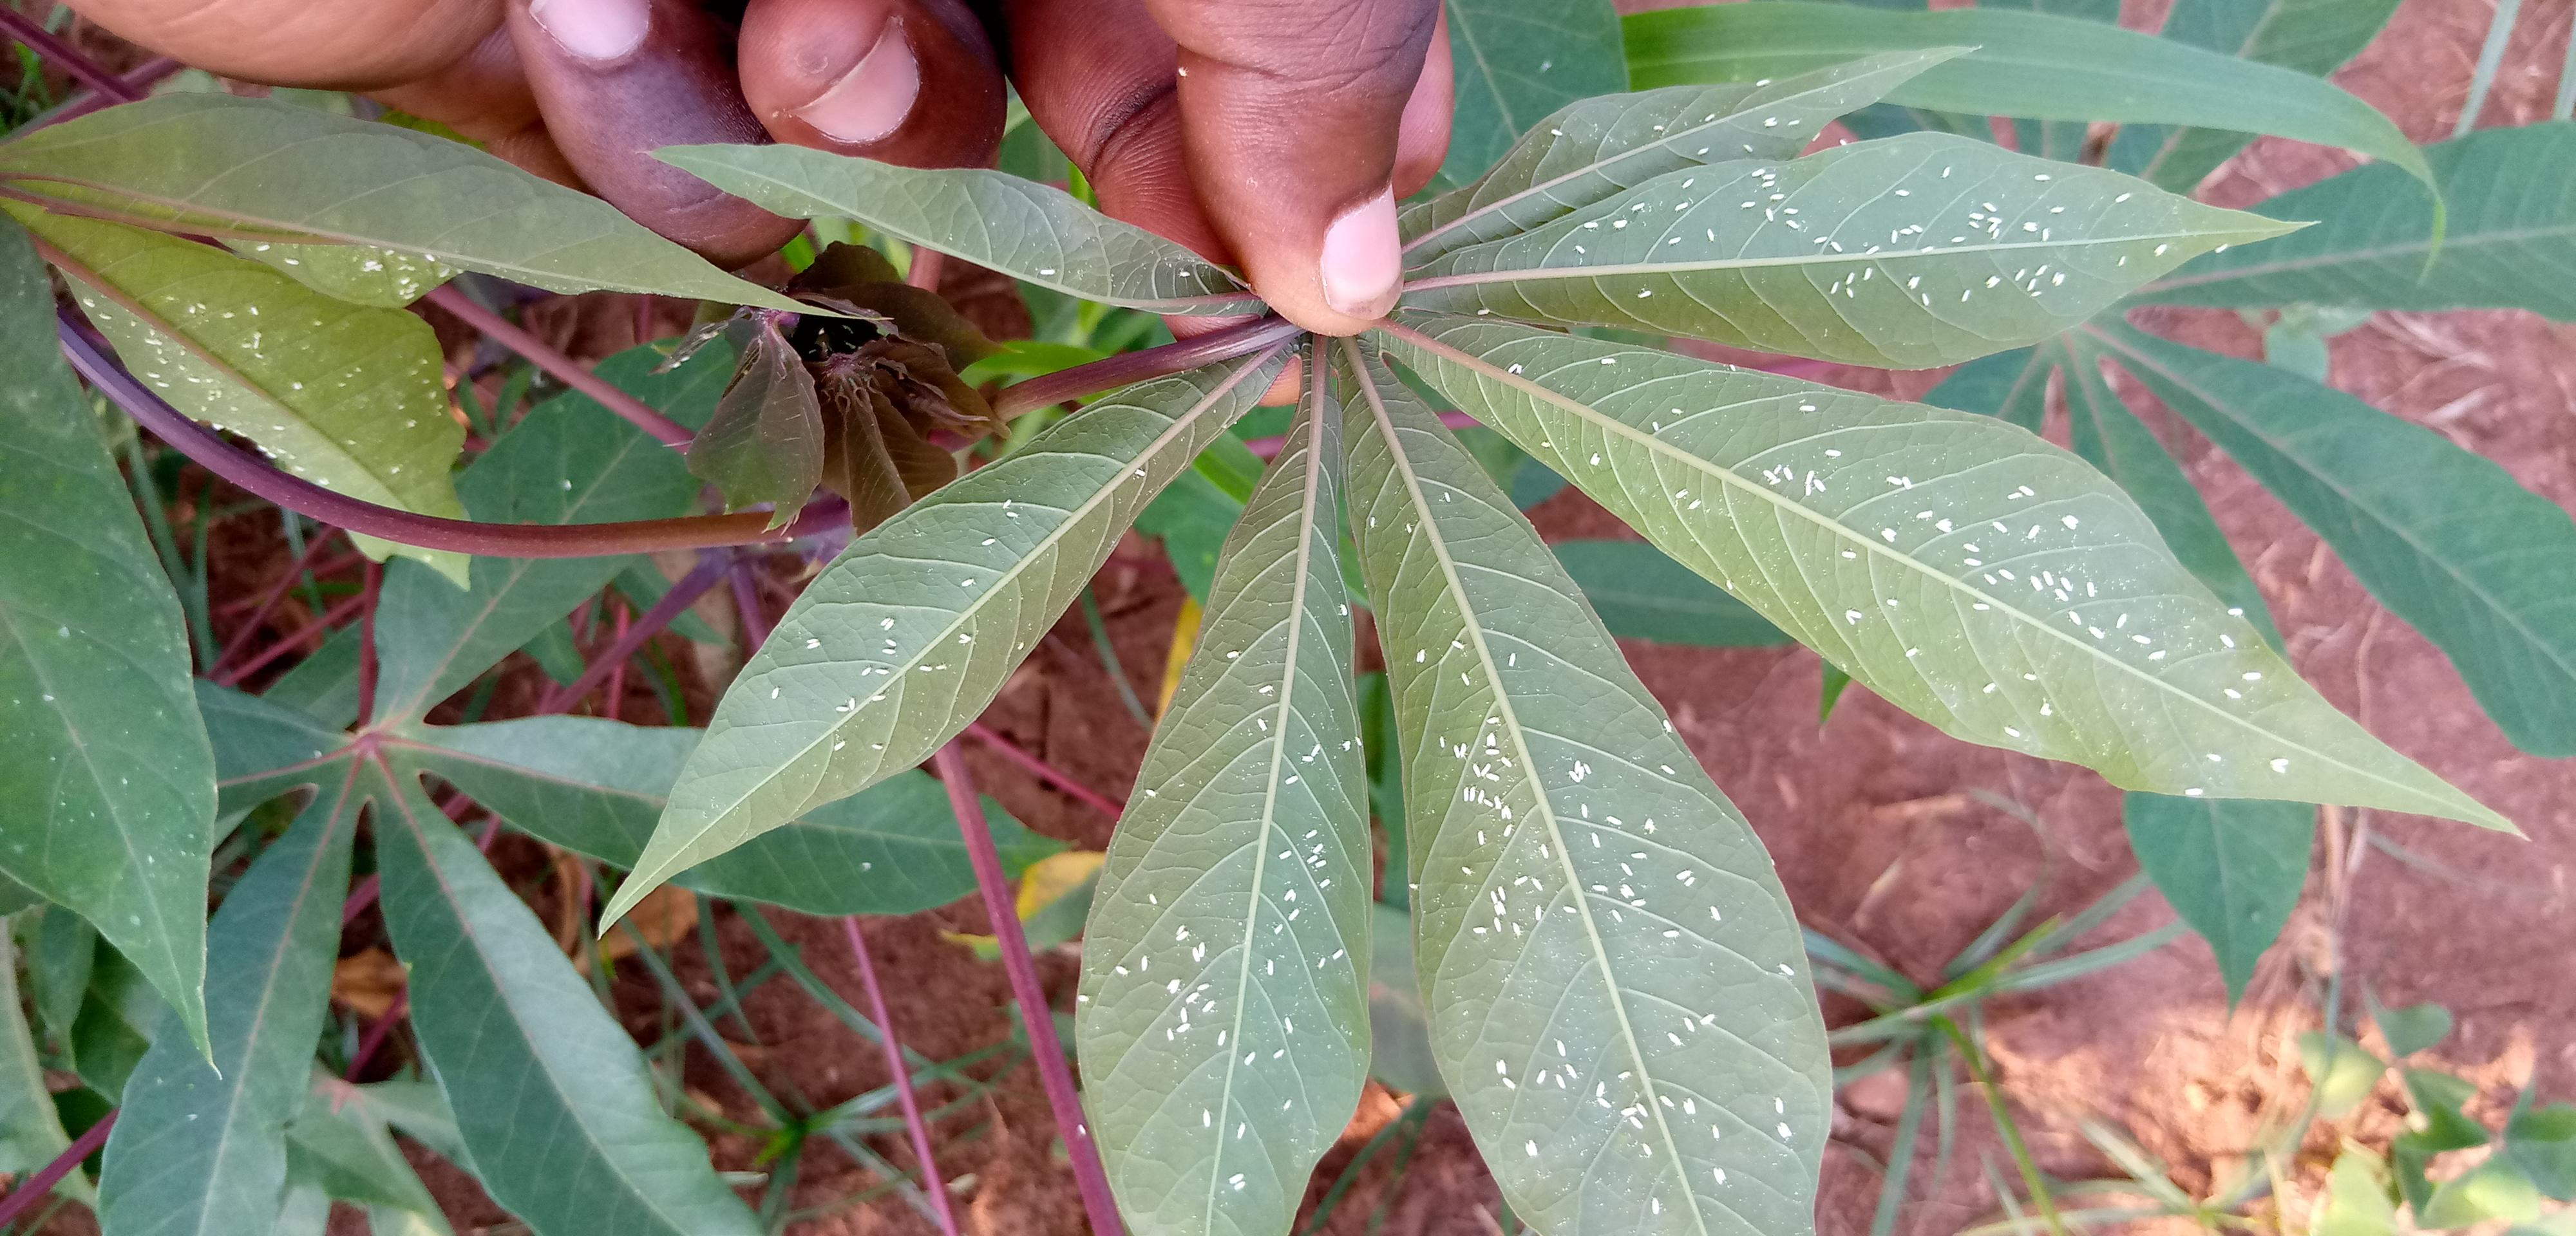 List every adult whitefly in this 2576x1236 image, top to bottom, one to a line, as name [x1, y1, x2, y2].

whitefly [1176, 66, 1189, 80]
whitefly [1754, 78, 1774, 95]
whitefly [1703, 110, 1716, 124]
whitefly [1765, 117, 1777, 122]
whitefly [1787, 118, 1801, 127]
whitefly [1765, 122, 1780, 129]
whitefly [1651, 123, 1664, 133]
whitefly [1548, 128, 1563, 138]
whitefly [1811, 131, 1821, 142]
whitefly [1837, 138, 1848, 147]
whitefly [1742, 142, 1755, 154]
whitefly [1696, 146, 1710, 157]
whitefly [1940, 165, 1951, 178]
whitefly [1751, 168, 1766, 178]
whitefly [2034, 172, 2052, 182]
whitefly [1763, 173, 1777, 180]
whitefly [1681, 176, 1696, 190]
whitefly [1761, 179, 1776, 189]
whitefly [1893, 187, 1911, 199]
whitefly [2114, 189, 2131, 203]
whitefly [1768, 192, 1786, 201]
whitefly [1740, 200, 1754, 211]
whitefly [1630, 201, 1645, 212]
whitefly [1671, 201, 1689, 212]
whitefly [1982, 201, 1998, 212]
whitefly [2049, 205, 2065, 215]
whitefly [1783, 206, 1800, 215]
whitefly [1765, 207, 1776, 223]
whitefly [1969, 211, 1984, 221]
whitefly [1985, 215, 2003, 223]
whitefly [1611, 218, 1628, 229]
whitefly [1785, 218, 1800, 230]
whitefly [1582, 220, 1599, 229]
whitefly [2024, 220, 2037, 227]
whitefly [1967, 221, 1981, 229]
whitefly [1987, 222, 1998, 234]
whitefly [1909, 223, 1924, 234]
whitefly [2023, 225, 2038, 232]
whitefly [1704, 227, 1716, 243]
whitefly [1899, 227, 1913, 236]
whitefly [1889, 227, 1898, 245]
whitefly [2041, 227, 2050, 243]
whitefly [1992, 228, 2000, 240]
whitefly [1949, 234, 1967, 244]
whitefly [1667, 235, 1681, 245]
whitefly [1813, 235, 1828, 246]
whitefly [1830, 240, 1844, 254]
whitefly [2214, 242, 2228, 255]
whitefly [254, 243, 270, 252]
whitefly [2154, 243, 2168, 257]
whitefly [1573, 244, 1586, 256]
whitefly [1866, 245, 1880, 256]
whitefly [1920, 245, 1935, 255]
whitefly [385, 248, 395, 257]
whitefly [424, 253, 437, 263]
whitefly [2116, 254, 2127, 267]
whitefly [283, 256, 300, 267]
whitefly [365, 259, 377, 268]
whitefly [397, 264, 406, 272]
whitefly [406, 264, 417, 272]
whitefly [2035, 264, 2047, 275]
whitefly [1861, 266, 1873, 283]
whitefly [2014, 266, 2026, 283]
whitefly [1037, 267, 1057, 277]
whitefly [438, 268, 451, 277]
whitefly [1176, 268, 1191, 280]
whitefly [1844, 270, 1856, 285]
whitefly [2052, 272, 2060, 283]
whitefly [2055, 273, 2065, 287]
whitefly [1987, 275, 1996, 285]
whitefly [1908, 276, 1915, 288]
whitefly [1911, 276, 1921, 289]
whitefly [399, 276, 412, 284]
whitefly [2027, 277, 2037, 292]
whitefly [1987, 277, 2001, 290]
whitefly [1829, 279, 1840, 294]
whitefly [1845, 286, 1855, 299]
whitefly [1633, 288, 1656, 300]
whitefly [1960, 288, 1972, 304]
whitefly [2031, 290, 2043, 298]
whitefly [1920, 291, 1931, 308]
whitefly [403, 292, 416, 301]
whitefly [81, 297, 96, 308]
whitefly [196, 301, 206, 310]
whitefly [187, 304, 196, 315]
whitefly [248, 305, 260, 318]
whitefly [1475, 307, 1492, 316]
whitefly [220, 311, 234, 319]
whitefly [97, 312, 112, 320]
whitefly [129, 319, 138, 328]
whitefly [313, 319, 323, 327]
whitefly [816, 327, 827, 337]
whitefly [251, 328, 261, 339]
whitefly [143, 336, 158, 346]
whitefly [252, 339, 263, 349]
whitefly [179, 348, 187, 358]
whitefly [254, 351, 263, 360]
whitefly [157, 356, 169, 364]
whitefly [1600, 356, 1617, 366]
whitefly [1728, 362, 1737, 372]
whitefly [1508, 362, 1519, 374]
whitefly [178, 363, 186, 372]
whitefly [1517, 364, 1522, 375]
whitefly [354, 365, 364, 374]
whitefly [144, 370, 161, 379]
whitefly [345, 371, 354, 379]
whitefly [185, 376, 201, 384]
whitefly [421, 377, 431, 386]
whitefly [292, 379, 305, 391]
whitefly [154, 380, 170, 389]
whitefly [336, 380, 348, 388]
whitefly [428, 389, 438, 402]
whitefly [207, 394, 215, 402]
whitefly [1798, 403, 1817, 413]
whitefly [1670, 406, 1684, 416]
whitefly [403, 416, 419, 431]
whitefly [1651, 420, 1660, 432]
whitefly [211, 422, 226, 431]
whitefly [271, 424, 286, 432]
whitefly [345, 438, 357, 447]
whitefly [1540, 439, 1551, 448]
whitefly [256, 444, 268, 453]
whitefly [1822, 446, 1843, 460]
whitefly [266, 451, 278, 460]
whitefly [1589, 451, 1598, 465]
whitefly [1594, 456, 1600, 466]
whitefly [1772, 463, 1783, 476]
whitefly [1783, 465, 1794, 481]
whitefly [391, 466, 401, 475]
whitefly [1134, 468, 1146, 478]
whitefly [1804, 468, 1815, 483]
whitefly [1763, 469, 1777, 480]
whitefly [1884, 474, 1902, 487]
whitefly [1902, 475, 1914, 491]
whitefly [318, 477, 331, 487]
whitefly [562, 477, 574, 493]
whitefly [1768, 477, 1783, 485]
whitefly [1813, 478, 1826, 493]
whitefly [1804, 483, 1814, 498]
whitefly [2018, 484, 2036, 498]
whitefly [1674, 487, 1689, 499]
whitefly [1443, 490, 1452, 503]
whitefly [2007, 490, 2023, 500]
whitefly [1001, 498, 1012, 511]
whitefly [1687, 498, 1702, 511]
whitefly [1914, 508, 1935, 521]
whitefly [1006, 511, 1018, 519]
whitefly [2066, 513, 2080, 525]
whitefly [1368, 514, 1377, 529]
whitefly [2061, 516, 2076, 530]
whitefly [1991, 520, 2008, 534]
whitefly [2024, 521, 2041, 541]
whitefly [1405, 522, 1413, 535]
whitefly [1884, 527, 1897, 538]
whitefly [1880, 530, 1895, 543]
whitefly [980, 537, 996, 545]
whitefly [1961, 540, 1982, 554]
whitefly [1840, 548, 1858, 561]
whitefly [1962, 557, 1983, 568]
whitefly [1997, 568, 2016, 581]
whitefly [2042, 570, 2056, 586]
whitefly [1983, 572, 1997, 585]
whitefly [2029, 574, 2044, 592]
whitefly [2060, 576, 2073, 592]
whitefly [960, 577, 975, 587]
whitefly [1723, 577, 1737, 592]
whitefly [2085, 579, 2098, 599]
whitefly [2054, 586, 2070, 603]
whitefly [1885, 597, 1899, 608]
whitefly [1970, 601, 1991, 612]
whitefly [1338, 601, 1349, 617]
whitefly [2225, 606, 2244, 617]
whitefly [1844, 608, 1862, 619]
whitefly [2067, 609, 2083, 626]
whitefly [2114, 612, 2128, 630]
whitefly [1844, 614, 1855, 626]
whitefly [880, 617, 891, 627]
whitefly [885, 619, 895, 631]
whitefly [2087, 624, 2107, 640]
whitefly [2219, 632, 2235, 650]
whitefly [960, 633, 972, 642]
whitefly [2130, 633, 2152, 646]
whitefly [806, 637, 819, 642]
whitefly [884, 638, 897, 647]
whitefly [958, 639, 968, 644]
whitefly [1450, 639, 1466, 651]
whitefly [1017, 641, 1025, 651]
whitefly [806, 642, 821, 649]
whitefly [1904, 643, 1919, 659]
whitefly [880, 648, 897, 655]
whitefly [1420, 648, 1426, 664]
whitefly [1226, 649, 1240, 660]
whitefly [2146, 649, 2168, 662]
whitefly [1416, 650, 1420, 663]
whitefly [1506, 650, 1517, 668]
whitefly [935, 662, 947, 671]
whitefly [860, 664, 871, 677]
whitefly [918, 664, 932, 672]
whitefly [874, 667, 889, 676]
whitefly [2021, 671, 2039, 682]
whitefly [2240, 671, 2264, 681]
whitefly [1460, 672, 1472, 687]
whitefly [1982, 681, 1997, 695]
whitefly [1256, 683, 1276, 695]
whitefly [770, 685, 781, 700]
whitefly [2221, 686, 2242, 700]
whitefly [869, 693, 887, 703]
whitefly [848, 695, 857, 710]
whitefly [2039, 701, 2050, 715]
whitefly [833, 704, 850, 713]
whitefly [2045, 707, 2053, 717]
whitefly [1256, 715, 1269, 733]
whitefly [1486, 715, 1501, 724]
whitefly [1662, 718, 1673, 735]
whitefly [2003, 725, 2022, 738]
whitefly [1486, 731, 1492, 747]
whitefly [1492, 731, 1498, 747]
whitefly [1438, 735, 1447, 749]
whitefly [1353, 735, 1363, 746]
whitefly [833, 736, 846, 752]
whitefly [1341, 738, 1351, 745]
whitefly [1460, 741, 1469, 758]
whitefly [871, 742, 884, 751]
whitefly [1311, 743, 1321, 757]
whitefly [1453, 743, 1460, 758]
whitefly [1343, 745, 1351, 753]
whitefly [1484, 748, 1501, 755]
whitefly [2205, 751, 2222, 763]
whitefly [1300, 753, 1314, 763]
whitefly [1499, 755, 1512, 769]
whitefly [2269, 756, 2289, 766]
whitefly [1575, 760, 1582, 772]
whitefly [1472, 762, 1481, 778]
whitefly [1481, 762, 1492, 778]
whitefly [1584, 762, 1592, 775]
whitefly [1659, 763, 1678, 776]
whitefly [2271, 764, 2286, 774]
whitefly [1578, 766, 1584, 780]
whitefly [1568, 769, 1580, 783]
whitefly [1486, 772, 1501, 782]
whitefly [1284, 774, 1299, 787]
whitefly [1469, 784, 1475, 803]
whitefly [2183, 785, 2204, 796]
whitefly [1463, 785, 1469, 803]
whitefly [1144, 787, 1160, 800]
whitefly [1477, 787, 1484, 805]
whitefly [1493, 794, 1502, 810]
whitefly [1483, 798, 1493, 807]
whitefly [1580, 801, 1589, 818]
whitefly [1605, 814, 1622, 827]
whitefly [1644, 818, 1654, 831]
whitefly [1502, 823, 1512, 838]
whitefly [1649, 824, 1656, 836]
whitefly [1305, 827, 1318, 839]
whitefly [1477, 829, 1486, 847]
whitefly [1590, 830, 1601, 848]
whitefly [1312, 842, 1323, 854]
whitefly [1540, 843, 1550, 859]
whitefly [1278, 849, 1291, 861]
whitefly [1629, 851, 1647, 861]
whitefly [1306, 854, 1320, 864]
whitefly [859, 859, 873, 873]
whitefly [1314, 859, 1328, 868]
whitefly [1618, 860, 1636, 879]
whitefly [1459, 865, 1472, 876]
whitefly [1676, 868, 1693, 882]
whitefly [1513, 876, 1529, 888]
whitefly [1683, 876, 1696, 888]
whitefly [1530, 877, 1544, 891]
whitefly [1320, 877, 1331, 890]
whitefly [1408, 881, 1419, 890]
whitefly [1590, 883, 1611, 894]
whitefly [1622, 883, 1636, 897]
whitefly [1497, 885, 1507, 902]
whitefly [1619, 885, 1630, 899]
whitefly [1283, 888, 1296, 901]
whitefly [1489, 889, 1499, 904]
whitefly [1146, 892, 1160, 906]
whitefly [1291, 892, 1297, 903]
whitefly [1630, 897, 1648, 907]
whitefly [1534, 903, 1544, 922]
whitefly [1708, 903, 1725, 923]
whitefly [1562, 904, 1577, 915]
whitefly [1610, 906, 1624, 924]
whitefly [1288, 908, 1300, 922]
whitefly [1493, 916, 1502, 933]
whitefly [1511, 921, 1522, 937]
whitefly [1273, 922, 1285, 935]
whitefly [1176, 924, 1186, 935]
whitefly [1471, 926, 1488, 936]
whitefly [1661, 928, 1680, 940]
whitefly [1176, 930, 1190, 941]
whitefly [1197, 941, 1207, 959]
whitefly [1192, 945, 1200, 962]
whitefly [1332, 948, 1345, 963]
whitefly [1140, 953, 1151, 971]
whitefly [1316, 955, 1328, 971]
whitefly [1265, 956, 1277, 977]
whitefly [1777, 962, 1796, 976]
whitefly [1114, 964, 1130, 976]
whitefly [1166, 977, 1181, 996]
whitefly [1197, 982, 1211, 991]
whitefly [1186, 991, 1200, 1004]
whitefly [1077, 994, 1090, 1003]
whitefly [1202, 999, 1217, 1013]
whitefly [1180, 1005, 1189, 1024]
whitefly [1698, 1013, 1718, 1027]
whitefly [1683, 1015, 1698, 1034]
whitefly [1283, 1015, 1296, 1034]
whitefly [1175, 1022, 1191, 1035]
whitefly [1166, 1026, 1175, 1042]
whitefly [1217, 1029, 1226, 1047]
whitefly [1665, 1029, 1683, 1048]
whitefly [1555, 1038, 1567, 1057]
whitefly [1273, 1048, 1285, 1062]
whitefly [1243, 1049, 1256, 1067]
whitefly [1499, 1058, 1510, 1076]
whitefly [1495, 1060, 1501, 1074]
whitefly [1564, 1062, 1580, 1080]
whitefly [1535, 1067, 1547, 1085]
whitefly [1616, 1069, 1633, 1081]
whitefly [1555, 1071, 1567, 1091]
whitefly [1502, 1076, 1516, 1090]
whitefly [1592, 1079, 1607, 1097]
whitefly [1658, 1092, 1678, 1109]
whitefly [1774, 1095, 1786, 1114]
whitefly [1594, 1097, 1615, 1110]
whitefly [1687, 1097, 1698, 1115]
whitefly [1282, 1098, 1293, 1112]
whitefly [1683, 1100, 1691, 1115]
whitefly [1636, 1100, 1650, 1118]
whitefly [1620, 1105, 1637, 1118]
whitefly [1202, 1108, 1211, 1128]
whitefly [1629, 1115, 1645, 1130]
whitefly [1236, 1119, 1246, 1140]
whitefly [1780, 1121, 1794, 1137]
whitefly [1710, 1123, 1721, 1140]
whitefly [1777, 1125, 1786, 1138]
whitefly [1528, 1138, 1539, 1156]
whitefly [1641, 1141, 1654, 1157]
whitefly [1525, 1143, 1533, 1157]
whitefly [1714, 1166, 1723, 1184]
whitefly [1718, 1166, 1728, 1181]
whitefly [1228, 1172, 1245, 1186]
whitefly [1234, 1180, 1247, 1192]
whitefly [1650, 1196, 1663, 1217]